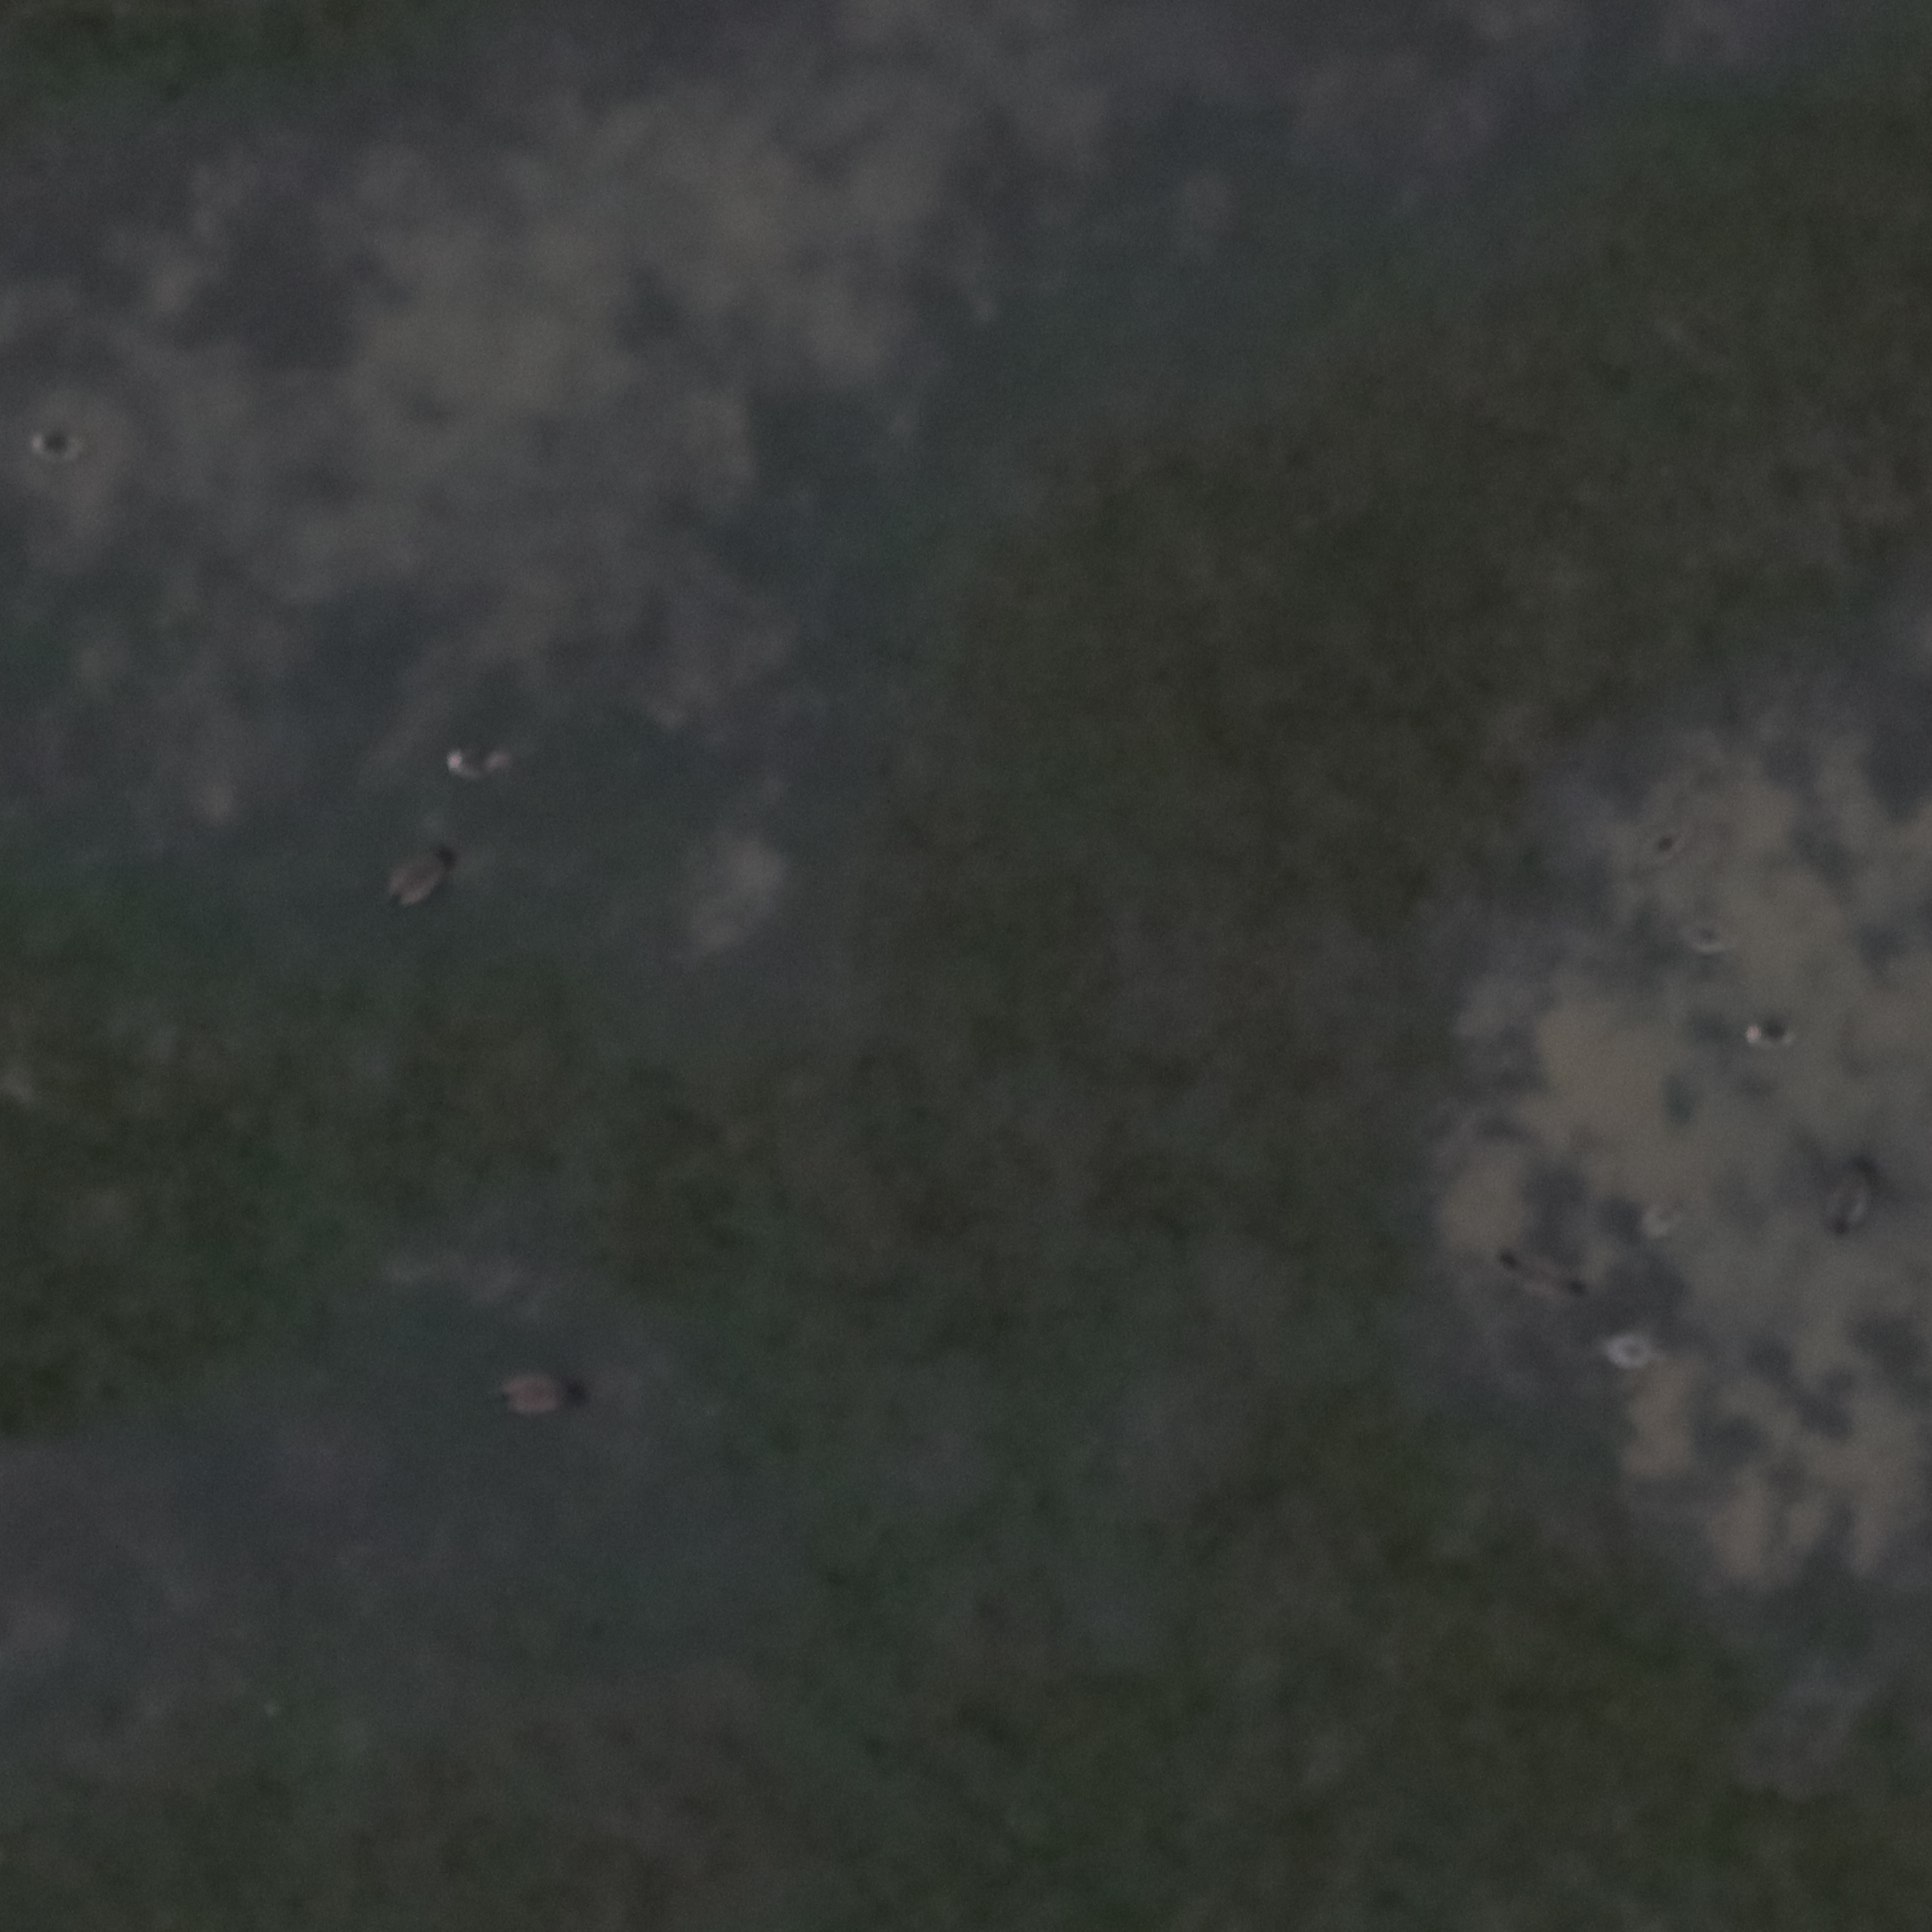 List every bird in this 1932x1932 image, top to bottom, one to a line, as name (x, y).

other bird (49, 443)
other bird (475, 766)
other bird (1663, 841)
Canada goose (417, 873)
other bird (1723, 935)
other bird (1772, 1019)
Canada goose (1839, 1201)
other bird (1658, 1216)
Canada goose (1532, 1268)
other bird (1627, 1356)
Canada goose (539, 1388)